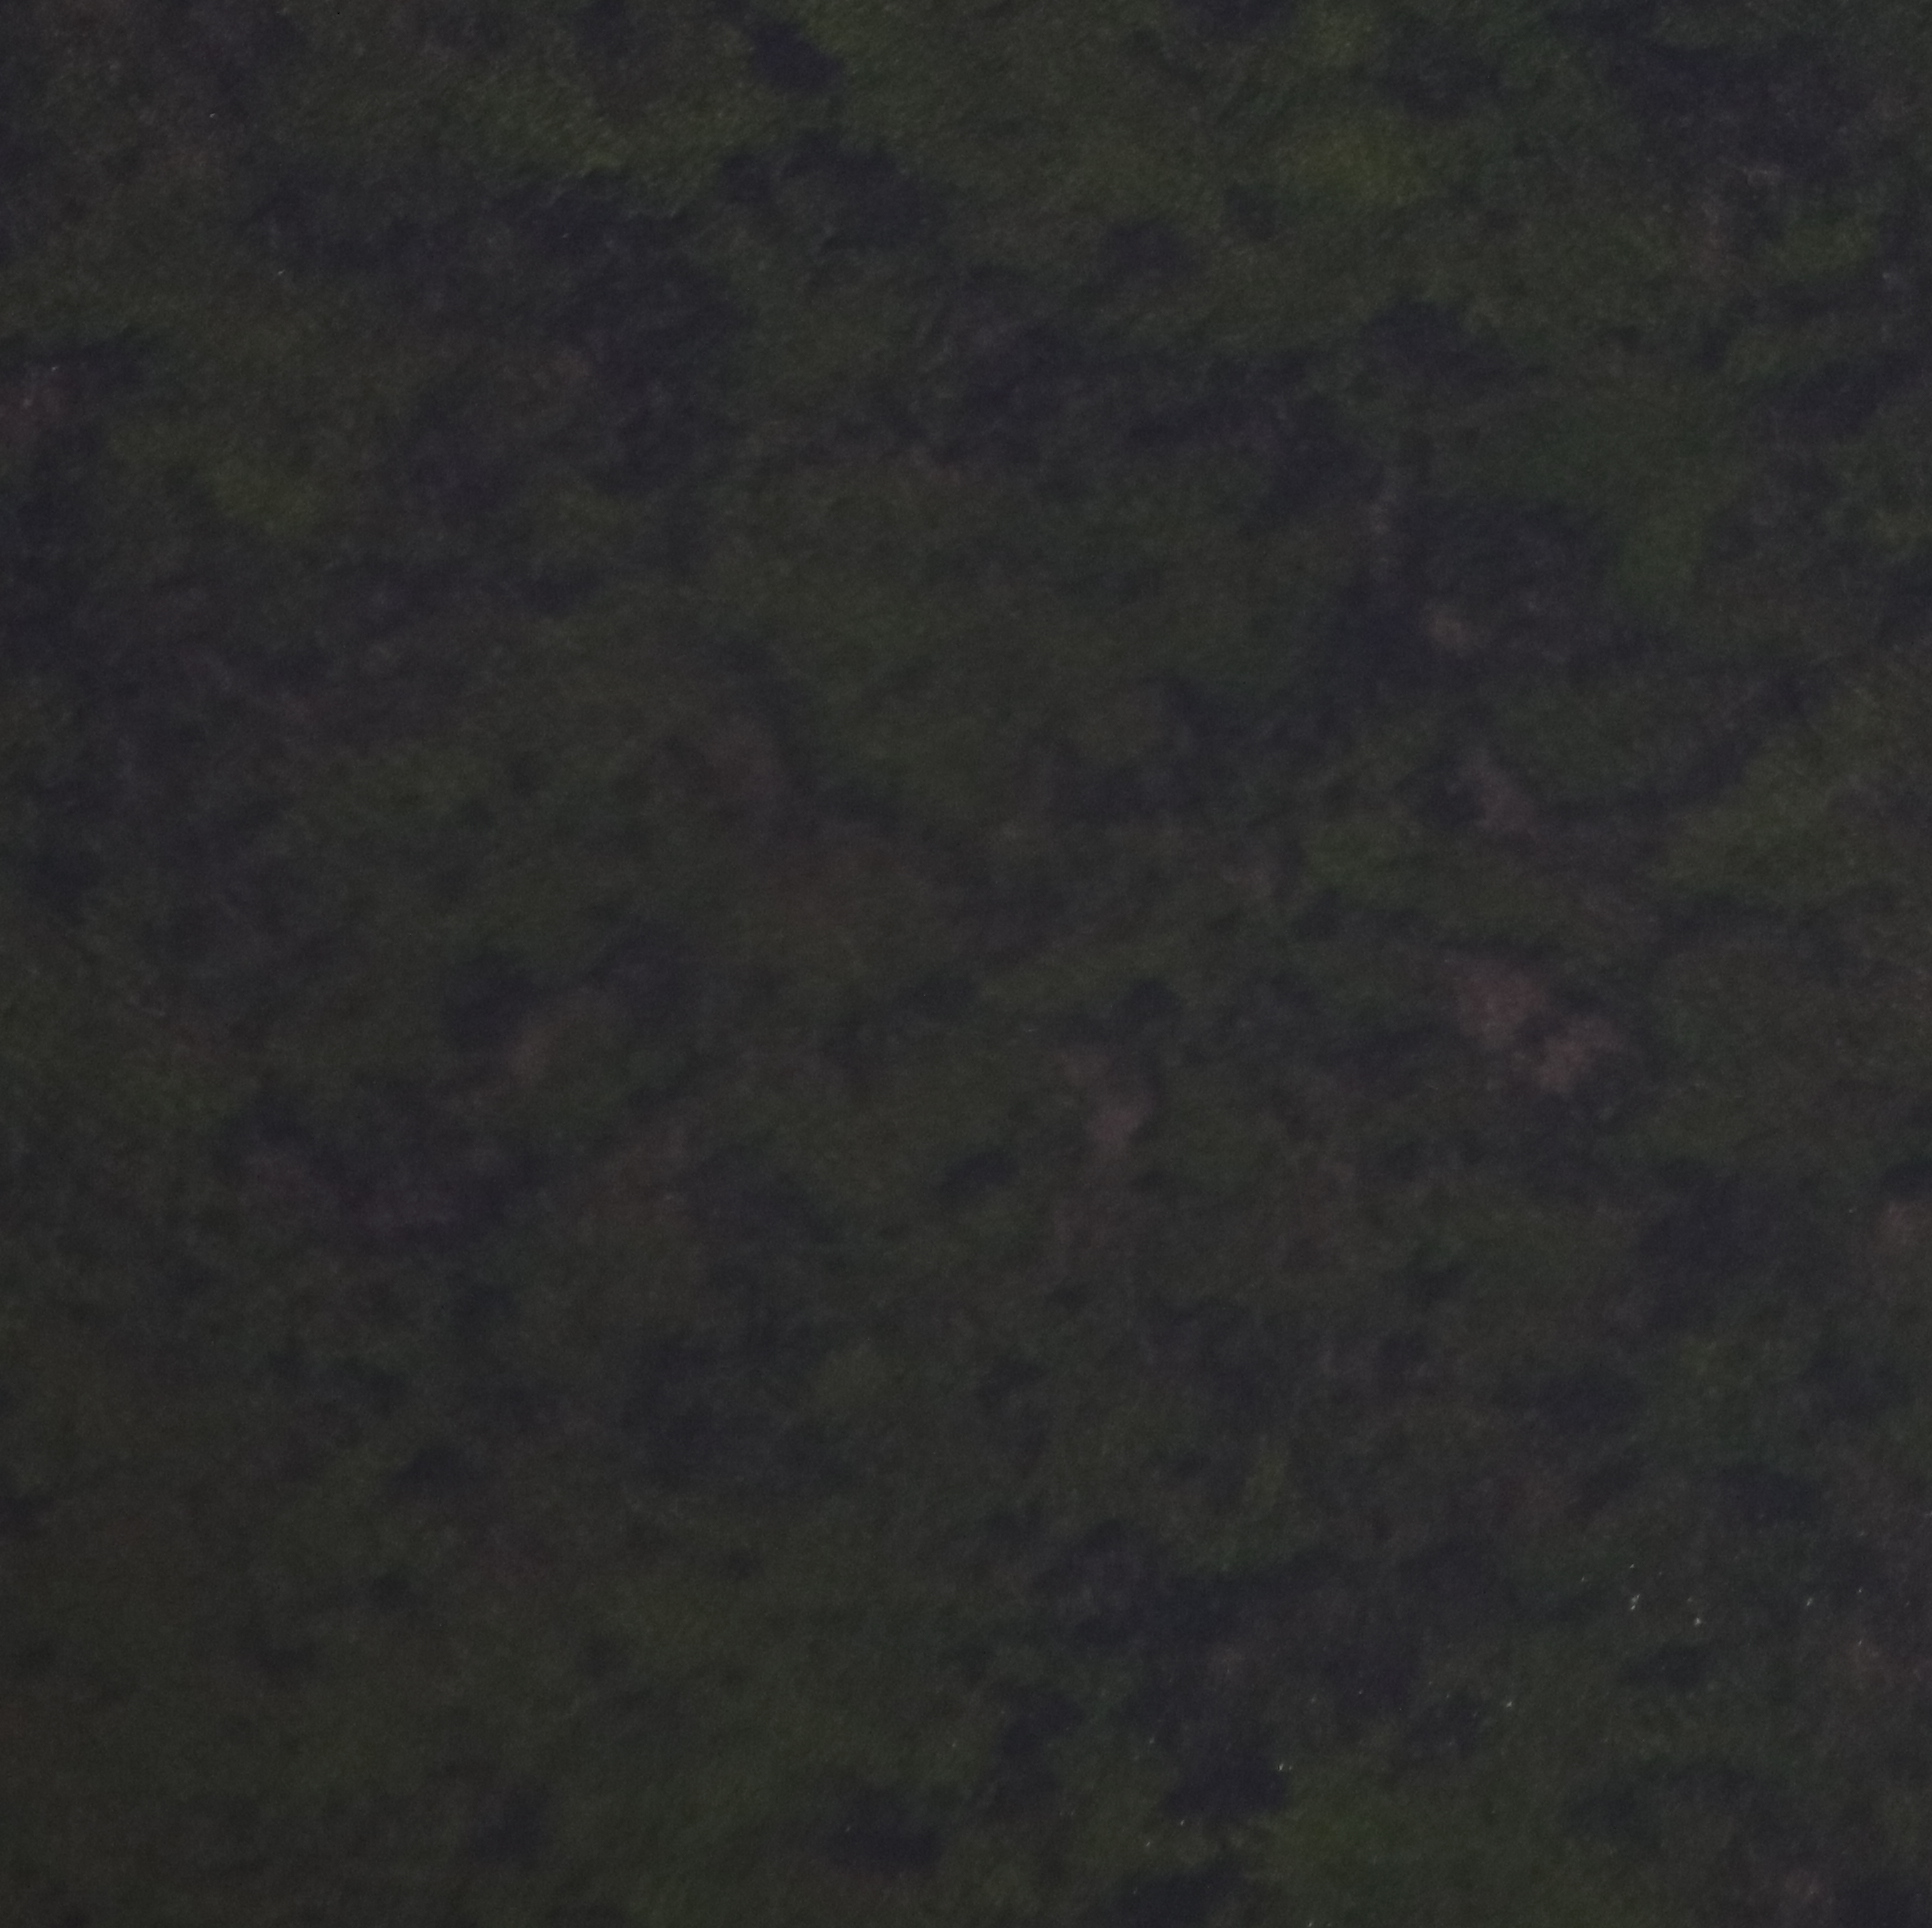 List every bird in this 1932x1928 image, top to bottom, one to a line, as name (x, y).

None